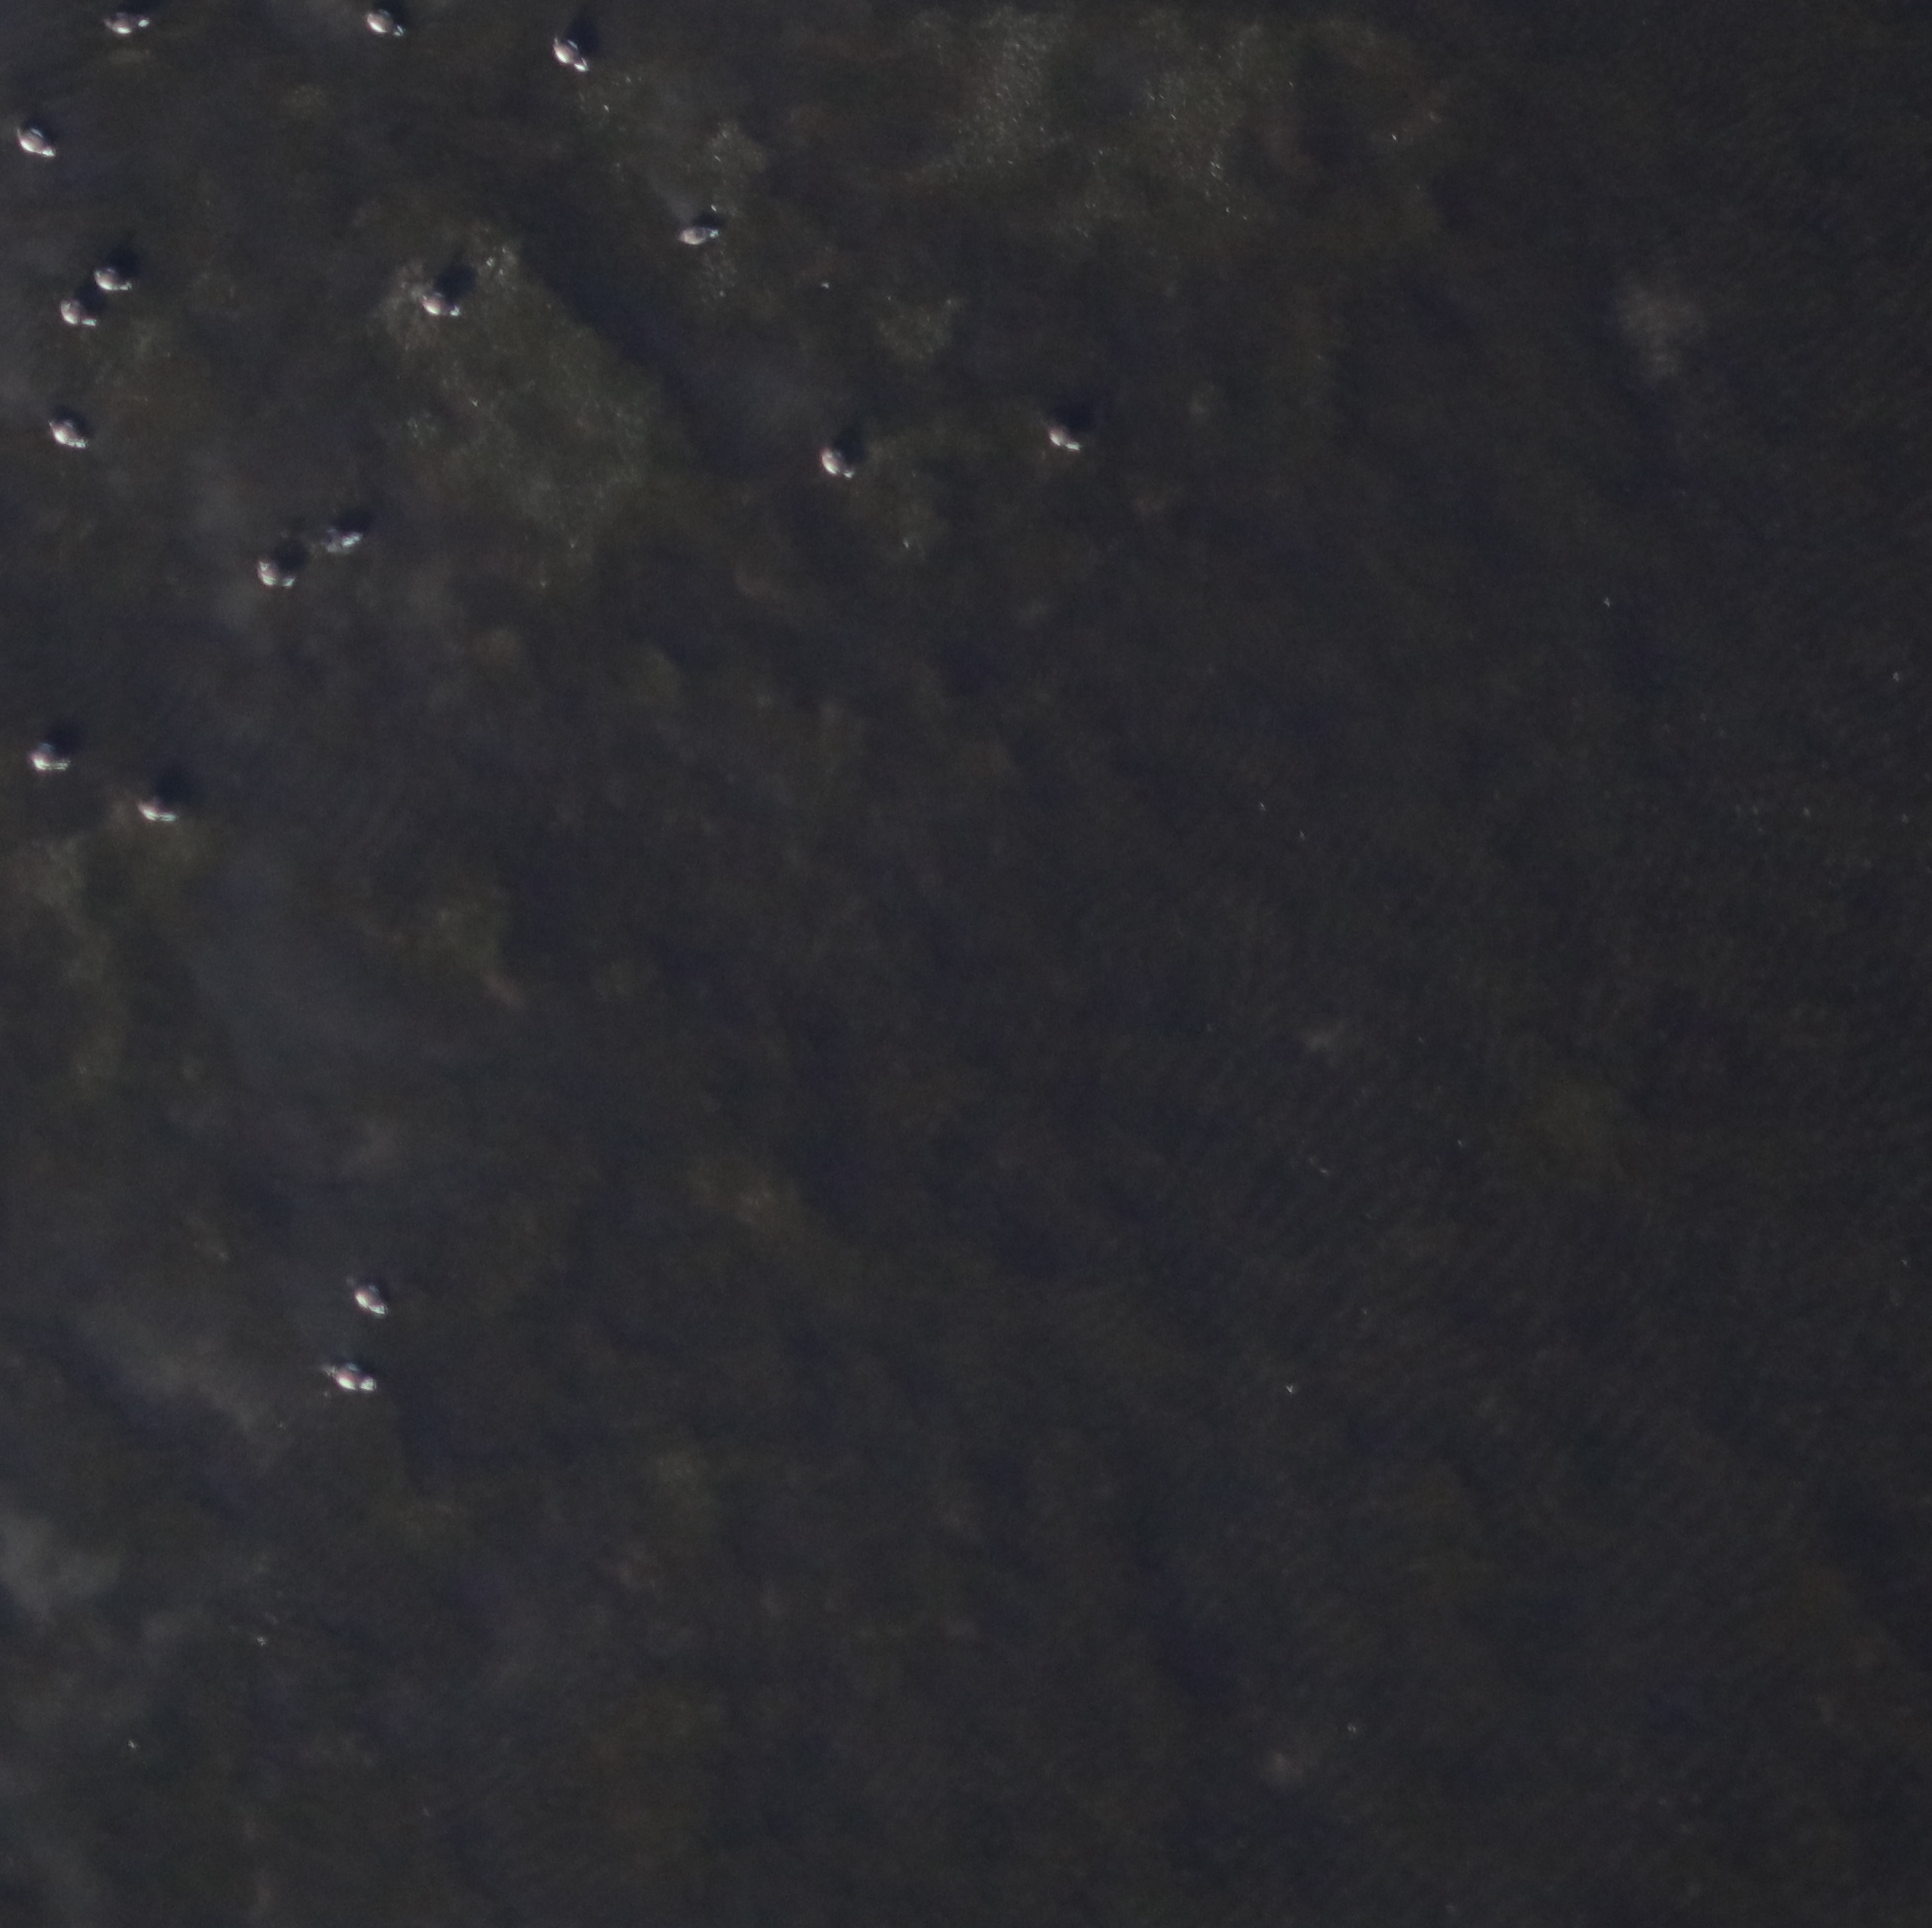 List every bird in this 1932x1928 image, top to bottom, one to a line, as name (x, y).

brant (124, 20)
brant (383, 20)
brant (569, 51)
brant (34, 139)
brant (706, 237)
brant (111, 278)
brant (437, 301)
brant (82, 319)
brant (67, 430)
brant (1063, 434)
brant (834, 461)
brant (341, 536)
brant (273, 573)
brant (50, 757)
brant (158, 808)
brant (366, 1294)
brant (350, 1378)